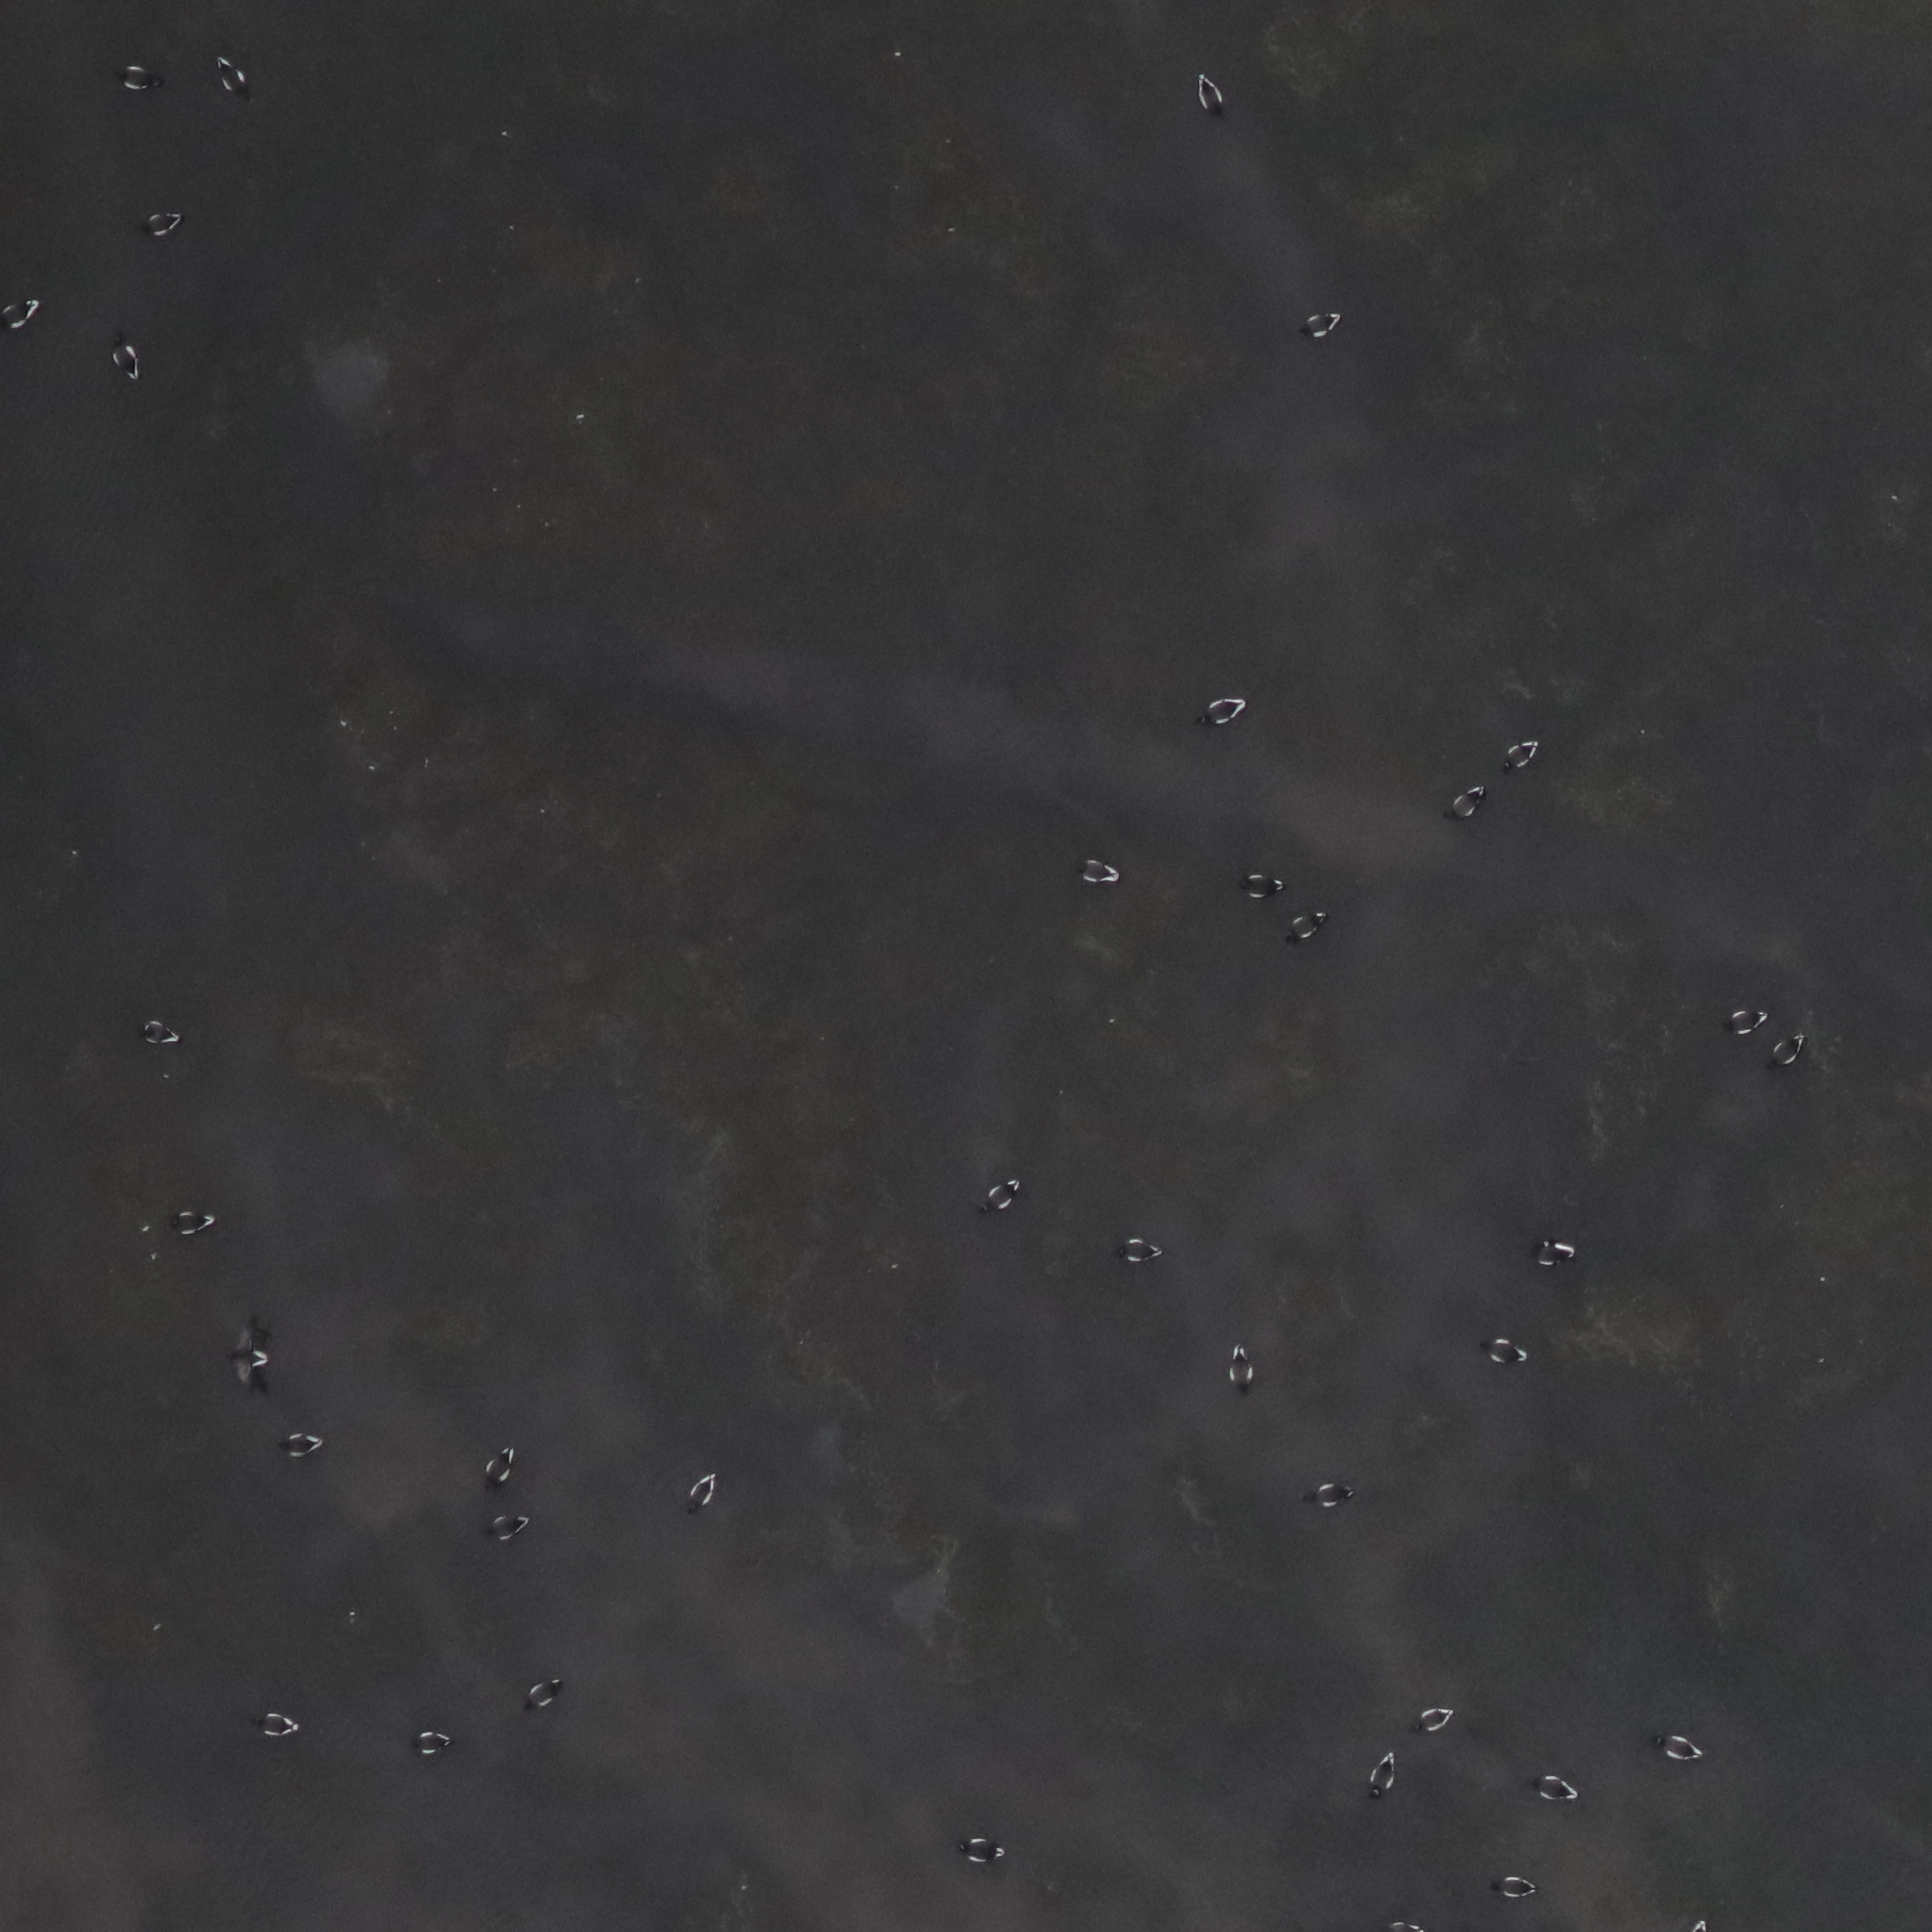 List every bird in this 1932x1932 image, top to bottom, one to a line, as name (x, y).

brant (137, 78)
brant (231, 78)
brant (1210, 96)
brant (163, 224)
brant (16, 316)
brant (1320, 326)
brant (128, 361)
brant (1221, 711)
brant (1518, 755)
brant (1466, 804)
brant (1096, 870)
brant (1263, 886)
brant (1304, 927)
brant (1744, 1022)
brant (152, 1034)
brant (1786, 1054)
brant (1000, 1196)
brant (191, 1221)
brant (1135, 1249)
brant (1552, 1251)
brant (1504, 1352)
brant (249, 1357)
brant (1239, 1367)
brant (299, 1443)
brant (501, 1468)
brant (703, 1491)
brant (1330, 1495)
brant (507, 1527)
brant (544, 1695)
brant (1432, 1721)
brant (277, 1724)
brant (432, 1741)
brant (1677, 1746)
brant (1383, 1775)
brant (1552, 1788)
brant (979, 1850)
brant (1512, 1886)